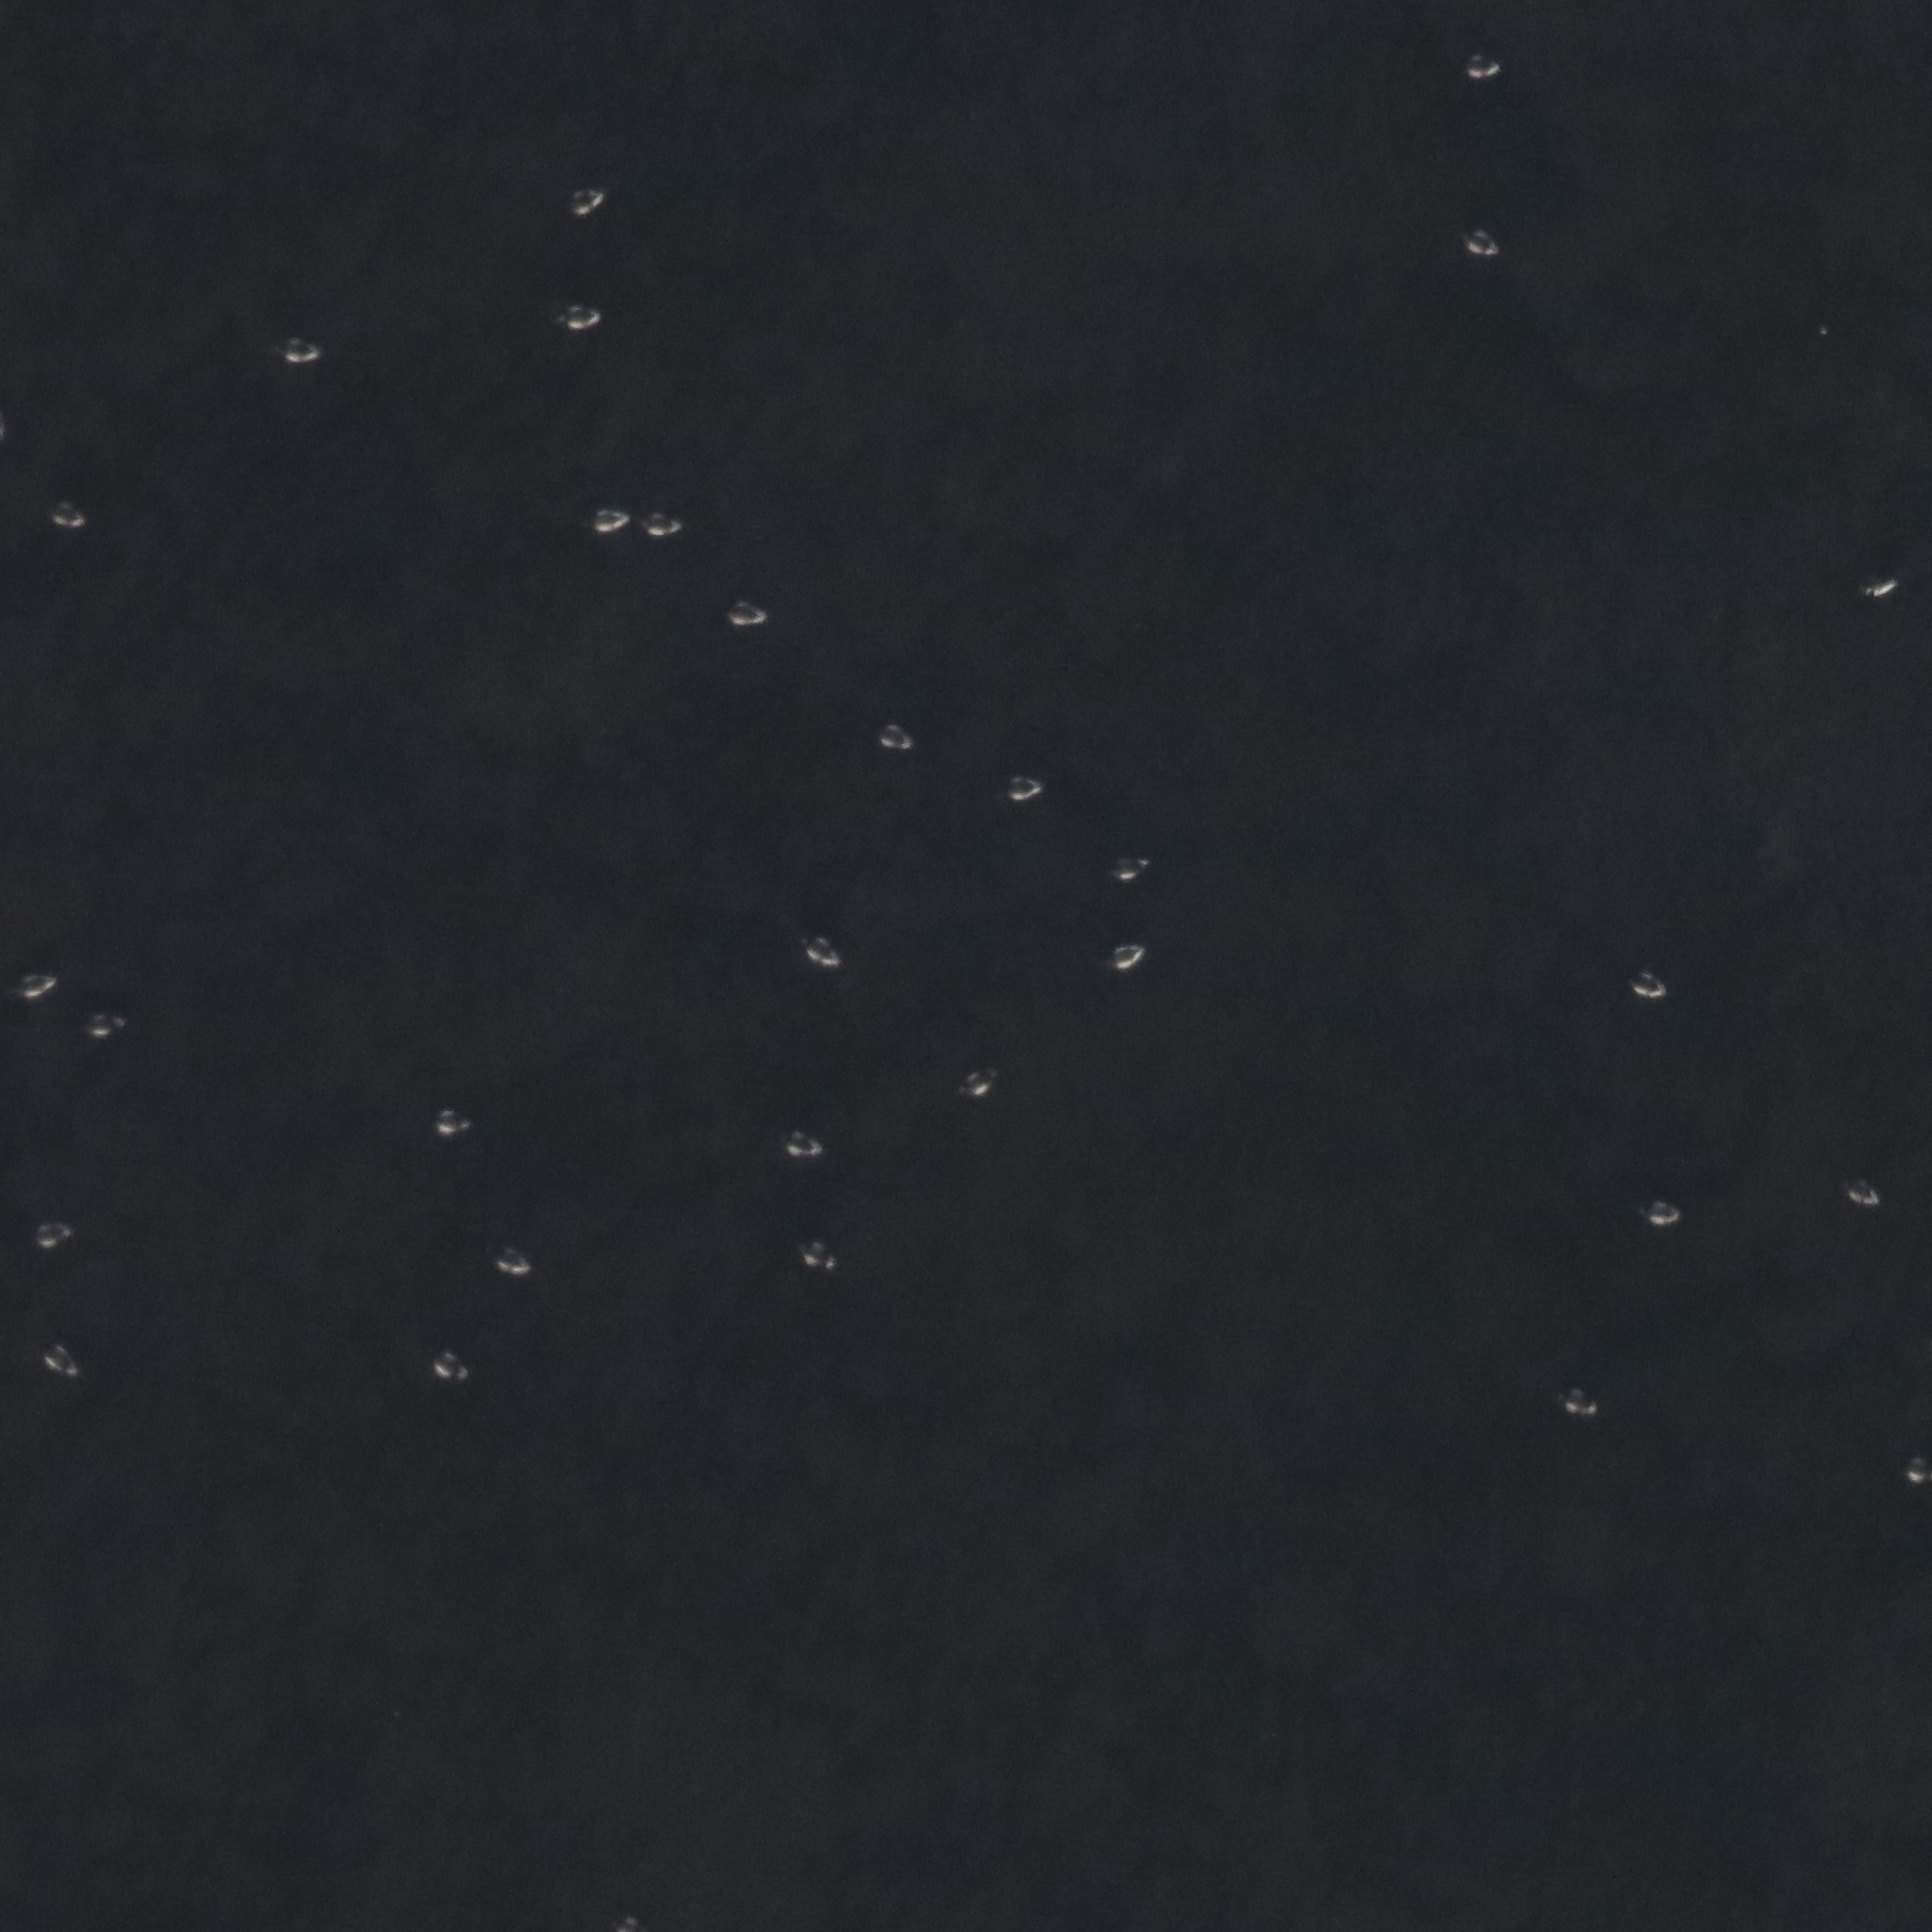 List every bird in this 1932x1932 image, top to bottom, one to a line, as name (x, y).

brant (1481, 62)
brant (586, 198)
brant (1480, 239)
brant (578, 317)
brant (301, 350)
brant (65, 514)
brant (606, 520)
brant (663, 523)
brant (1876, 588)
brant (744, 611)
brant (895, 736)
brant (1020, 787)
brant (1127, 867)
brant (820, 944)
brant (1123, 954)
brant (1647, 985)
brant (35, 986)
brant (102, 1022)
brant (976, 1080)
brant (459, 1123)
brant (803, 1146)
brant (1855, 1190)
brant (1658, 1211)
brant (45, 1232)
brant (812, 1258)
brant (513, 1264)
brant (62, 1360)
brant (449, 1365)
brant (1577, 1402)
brant (1921, 1471)
brant (632, 1930)